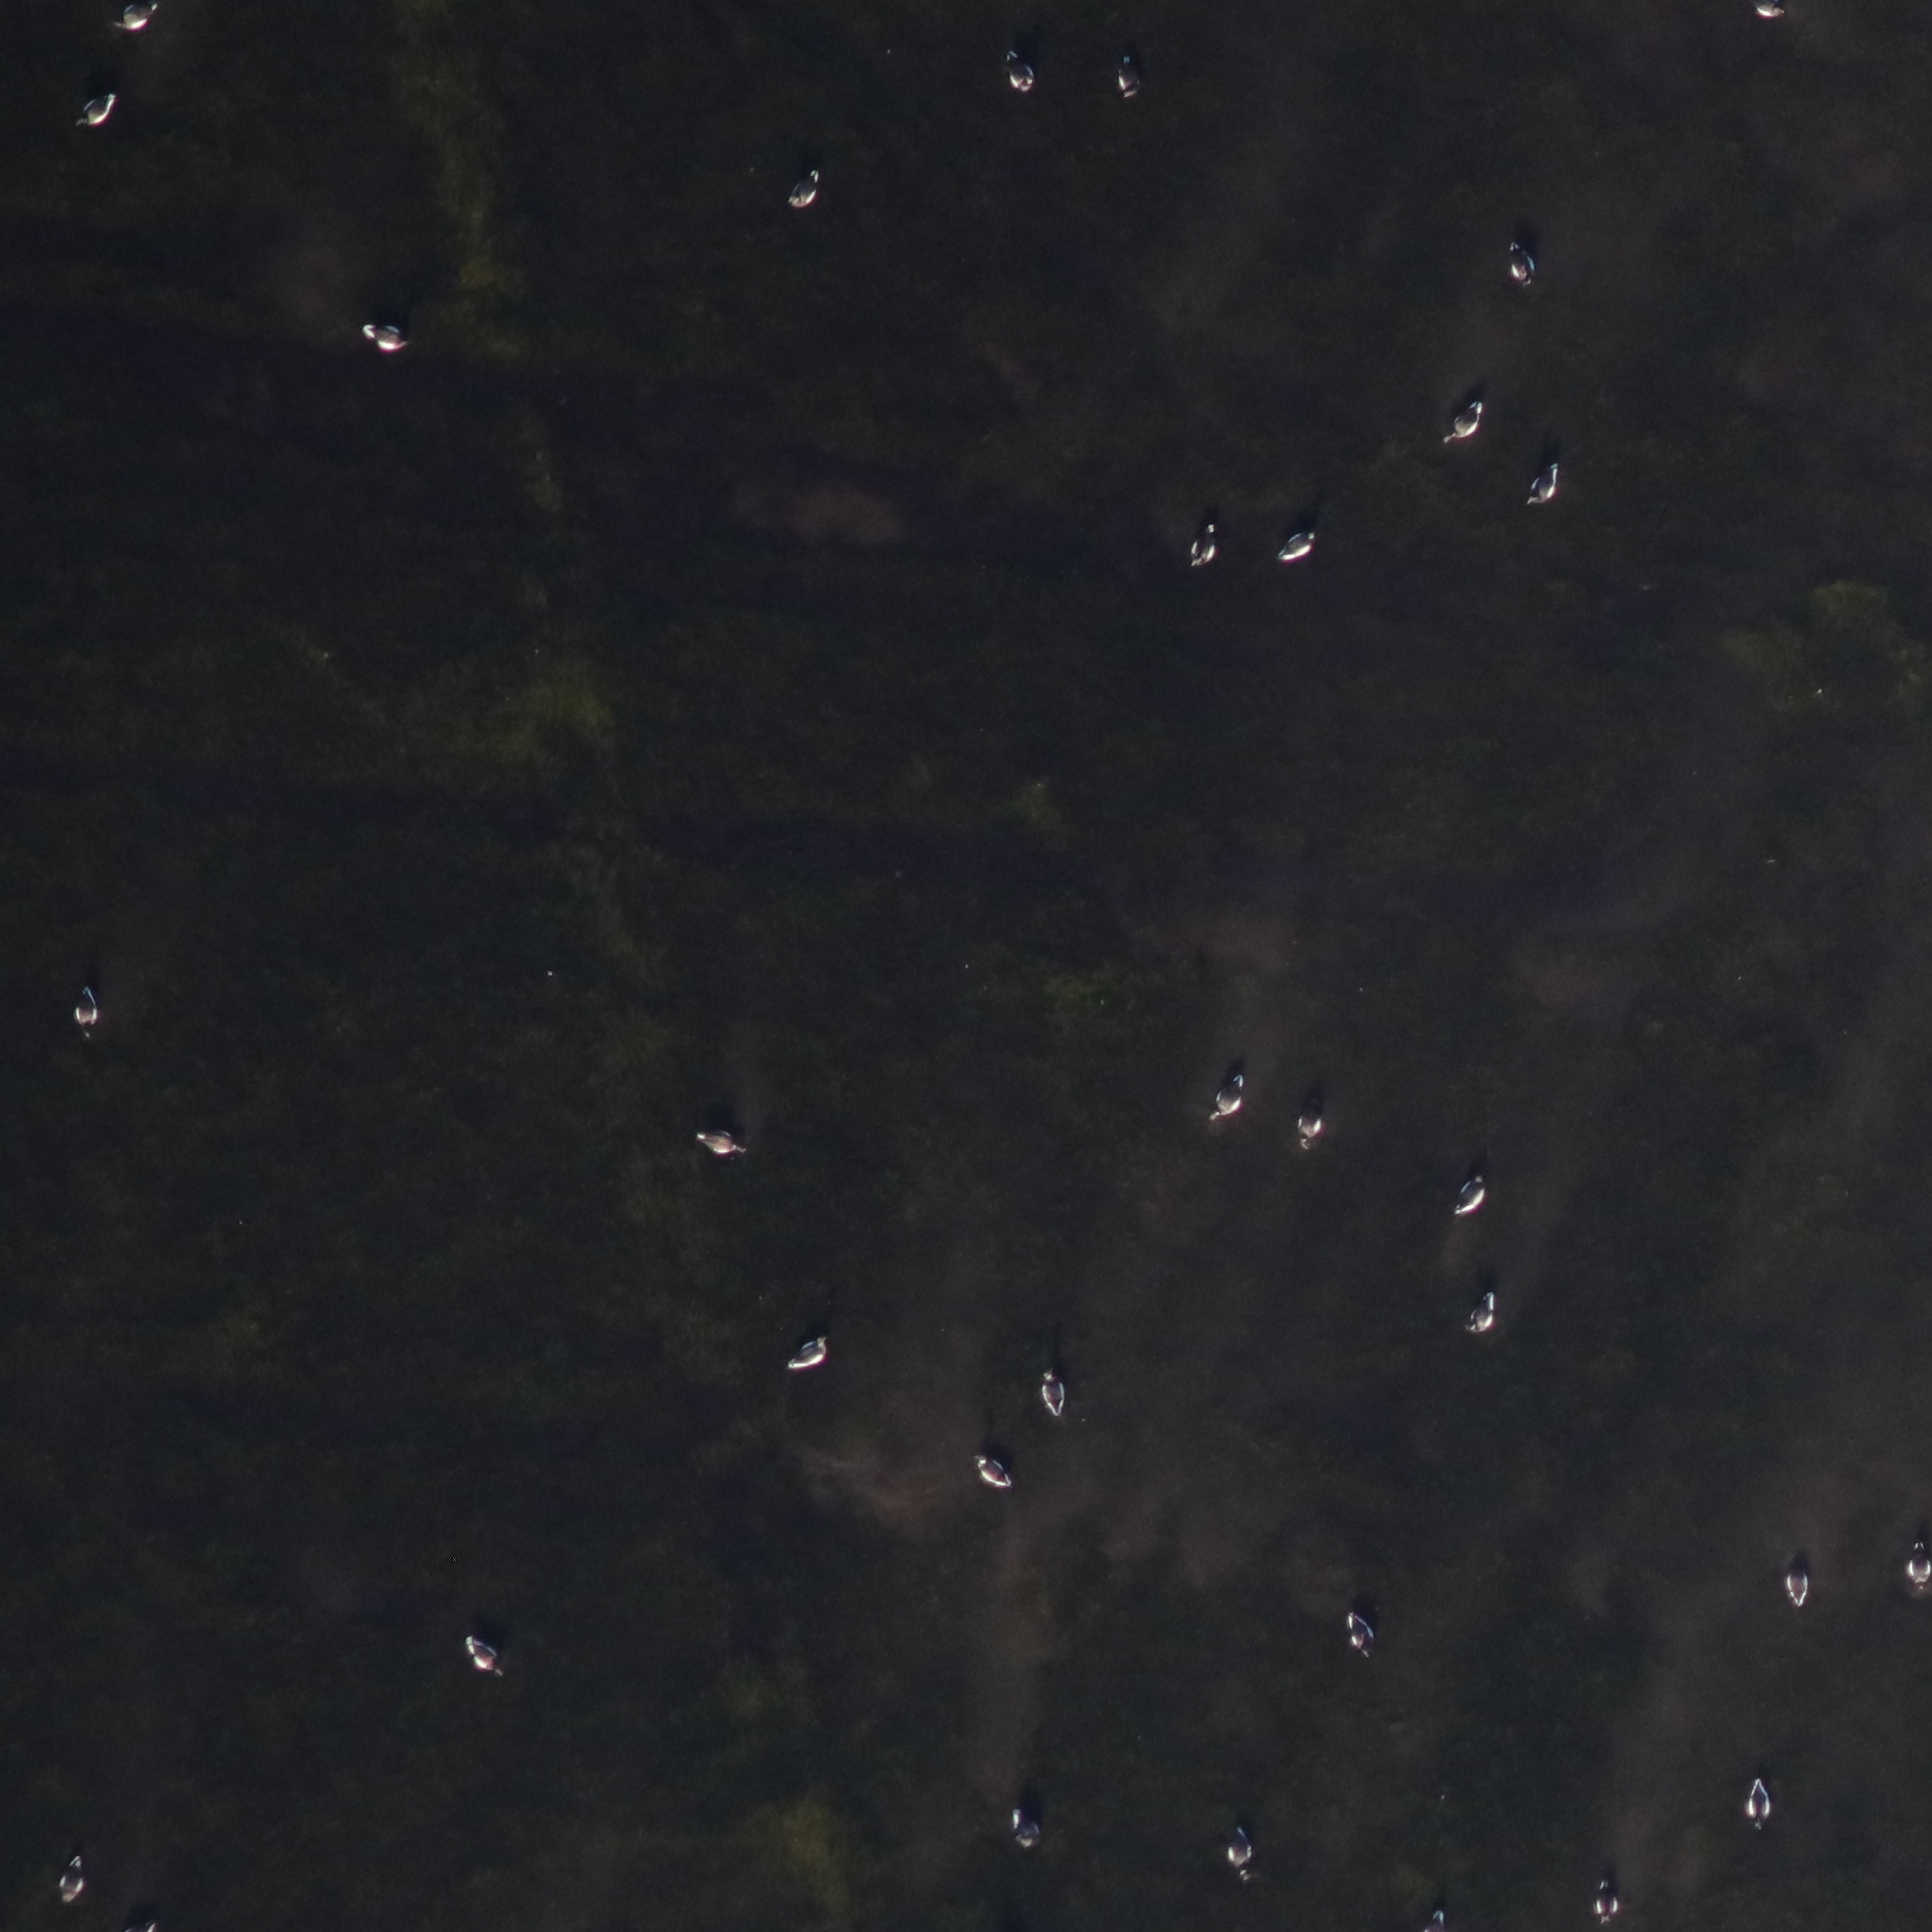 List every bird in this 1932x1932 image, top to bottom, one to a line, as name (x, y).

brant (137, 16)
brant (1018, 73)
brant (1130, 76)
brant (98, 109)
brant (804, 189)
brant (1523, 264)
brant (390, 339)
brant (1466, 423)
brant (1542, 486)
brant (1296, 546)
brant (1204, 547)
brant (86, 1010)
brant (1229, 1098)
brant (1308, 1127)
brant (721, 1143)
brant (1472, 1196)
brant (1483, 1316)
brant (810, 1355)
brant (1054, 1393)
brant (994, 1470)
brant (1920, 1567)
brant (1798, 1585)
brant (1361, 1634)
brant (486, 1656)
brant (1760, 1804)
brant (1026, 1829)
brant (1241, 1852)
brant (72, 1882)
brant (1606, 1901)